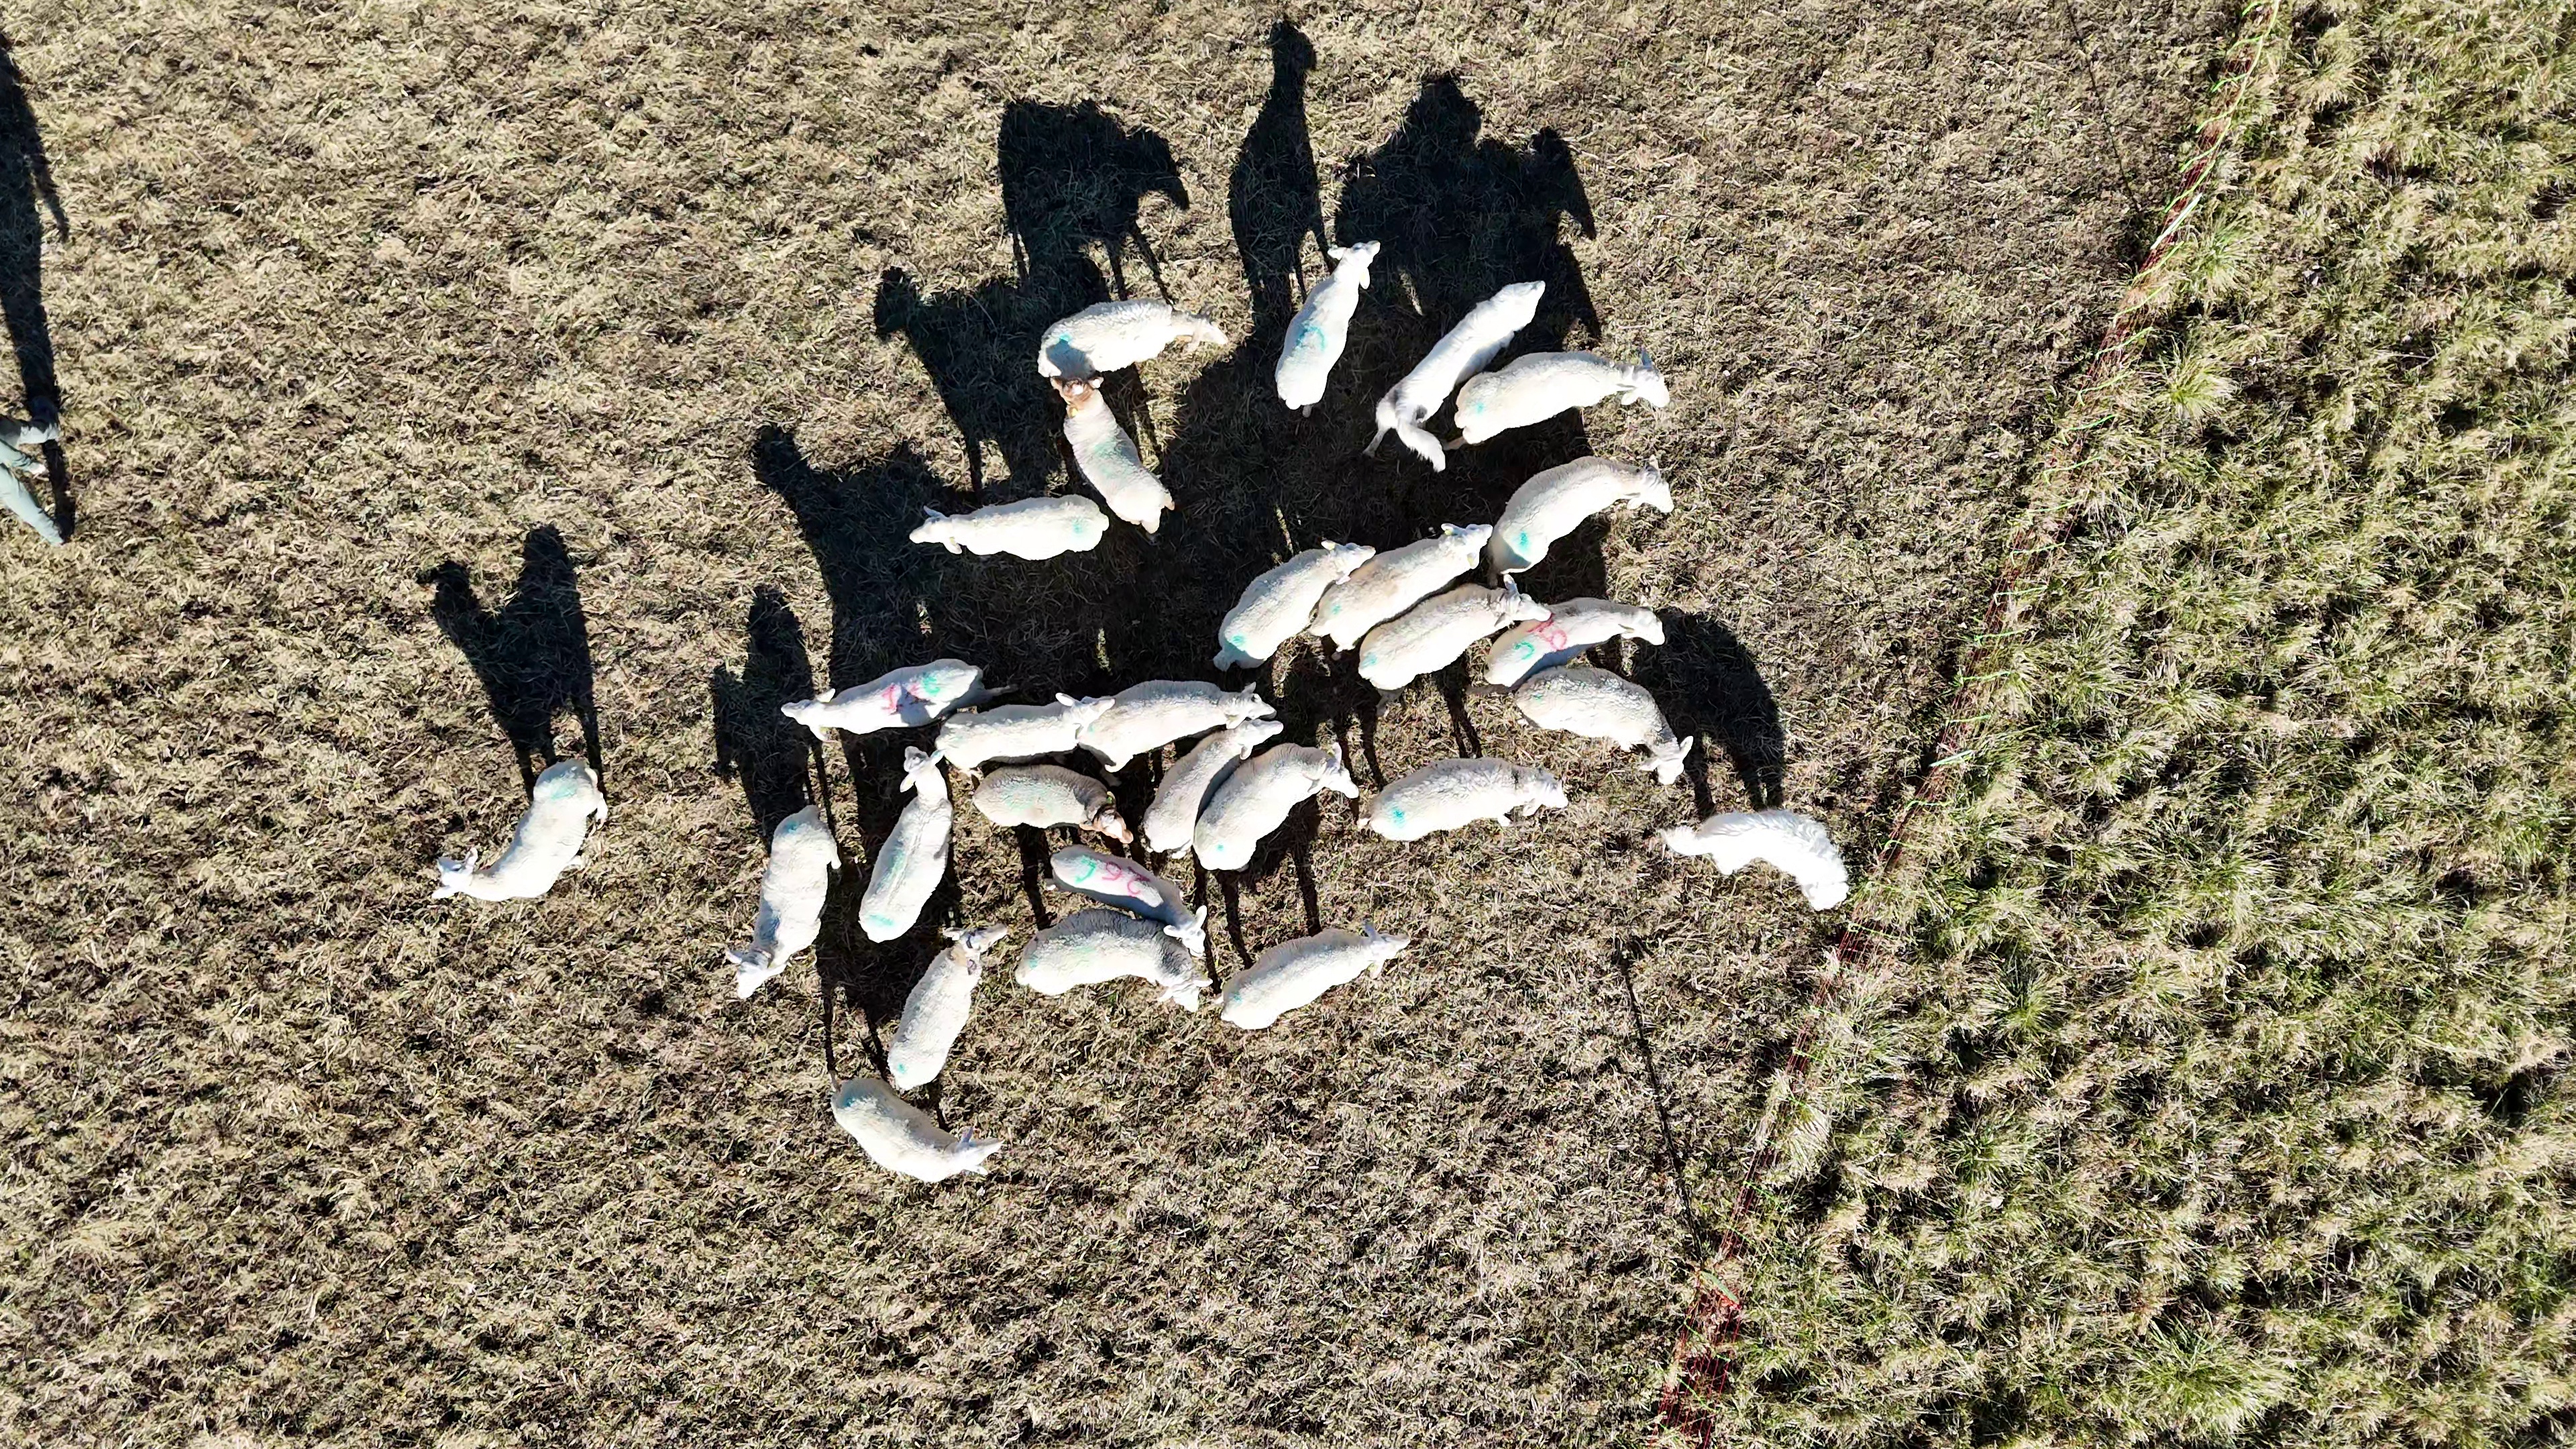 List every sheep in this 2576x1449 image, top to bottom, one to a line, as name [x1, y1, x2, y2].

sheep [1275, 239, 1381, 418]
sheep [1037, 297, 1229, 378]
sheep [1442, 352, 1670, 451]
sheep [1049, 375, 1188, 534]
sheep [1486, 454, 1674, 590]
sheep [909, 494, 1109, 561]
sheep [1309, 523, 1494, 661]
sheep [1213, 540, 1376, 673]
sheep [1358, 574, 1551, 719]
sheep [1483, 597, 1666, 687]
sheep [780, 659, 1020, 742]
sheep [1513, 665, 1695, 785]
sheep [1078, 680, 1277, 772]
sheep [935, 693, 1116, 786]
sheep [1142, 719, 1284, 860]
sheep [1192, 743, 1361, 872]
sheep [858, 746, 953, 943]
sheep [1358, 756, 1568, 842]
sheep [430, 758, 608, 901]
sheep [972, 765, 1134, 844]
sheep [725, 805, 843, 1000]
sheep [1044, 844, 1208, 954]
sheep [1014, 908, 1214, 1013]
sheep [1219, 922, 1412, 1030]
sheep [886, 922, 1008, 1091]
sheep [829, 1070, 1003, 1183]